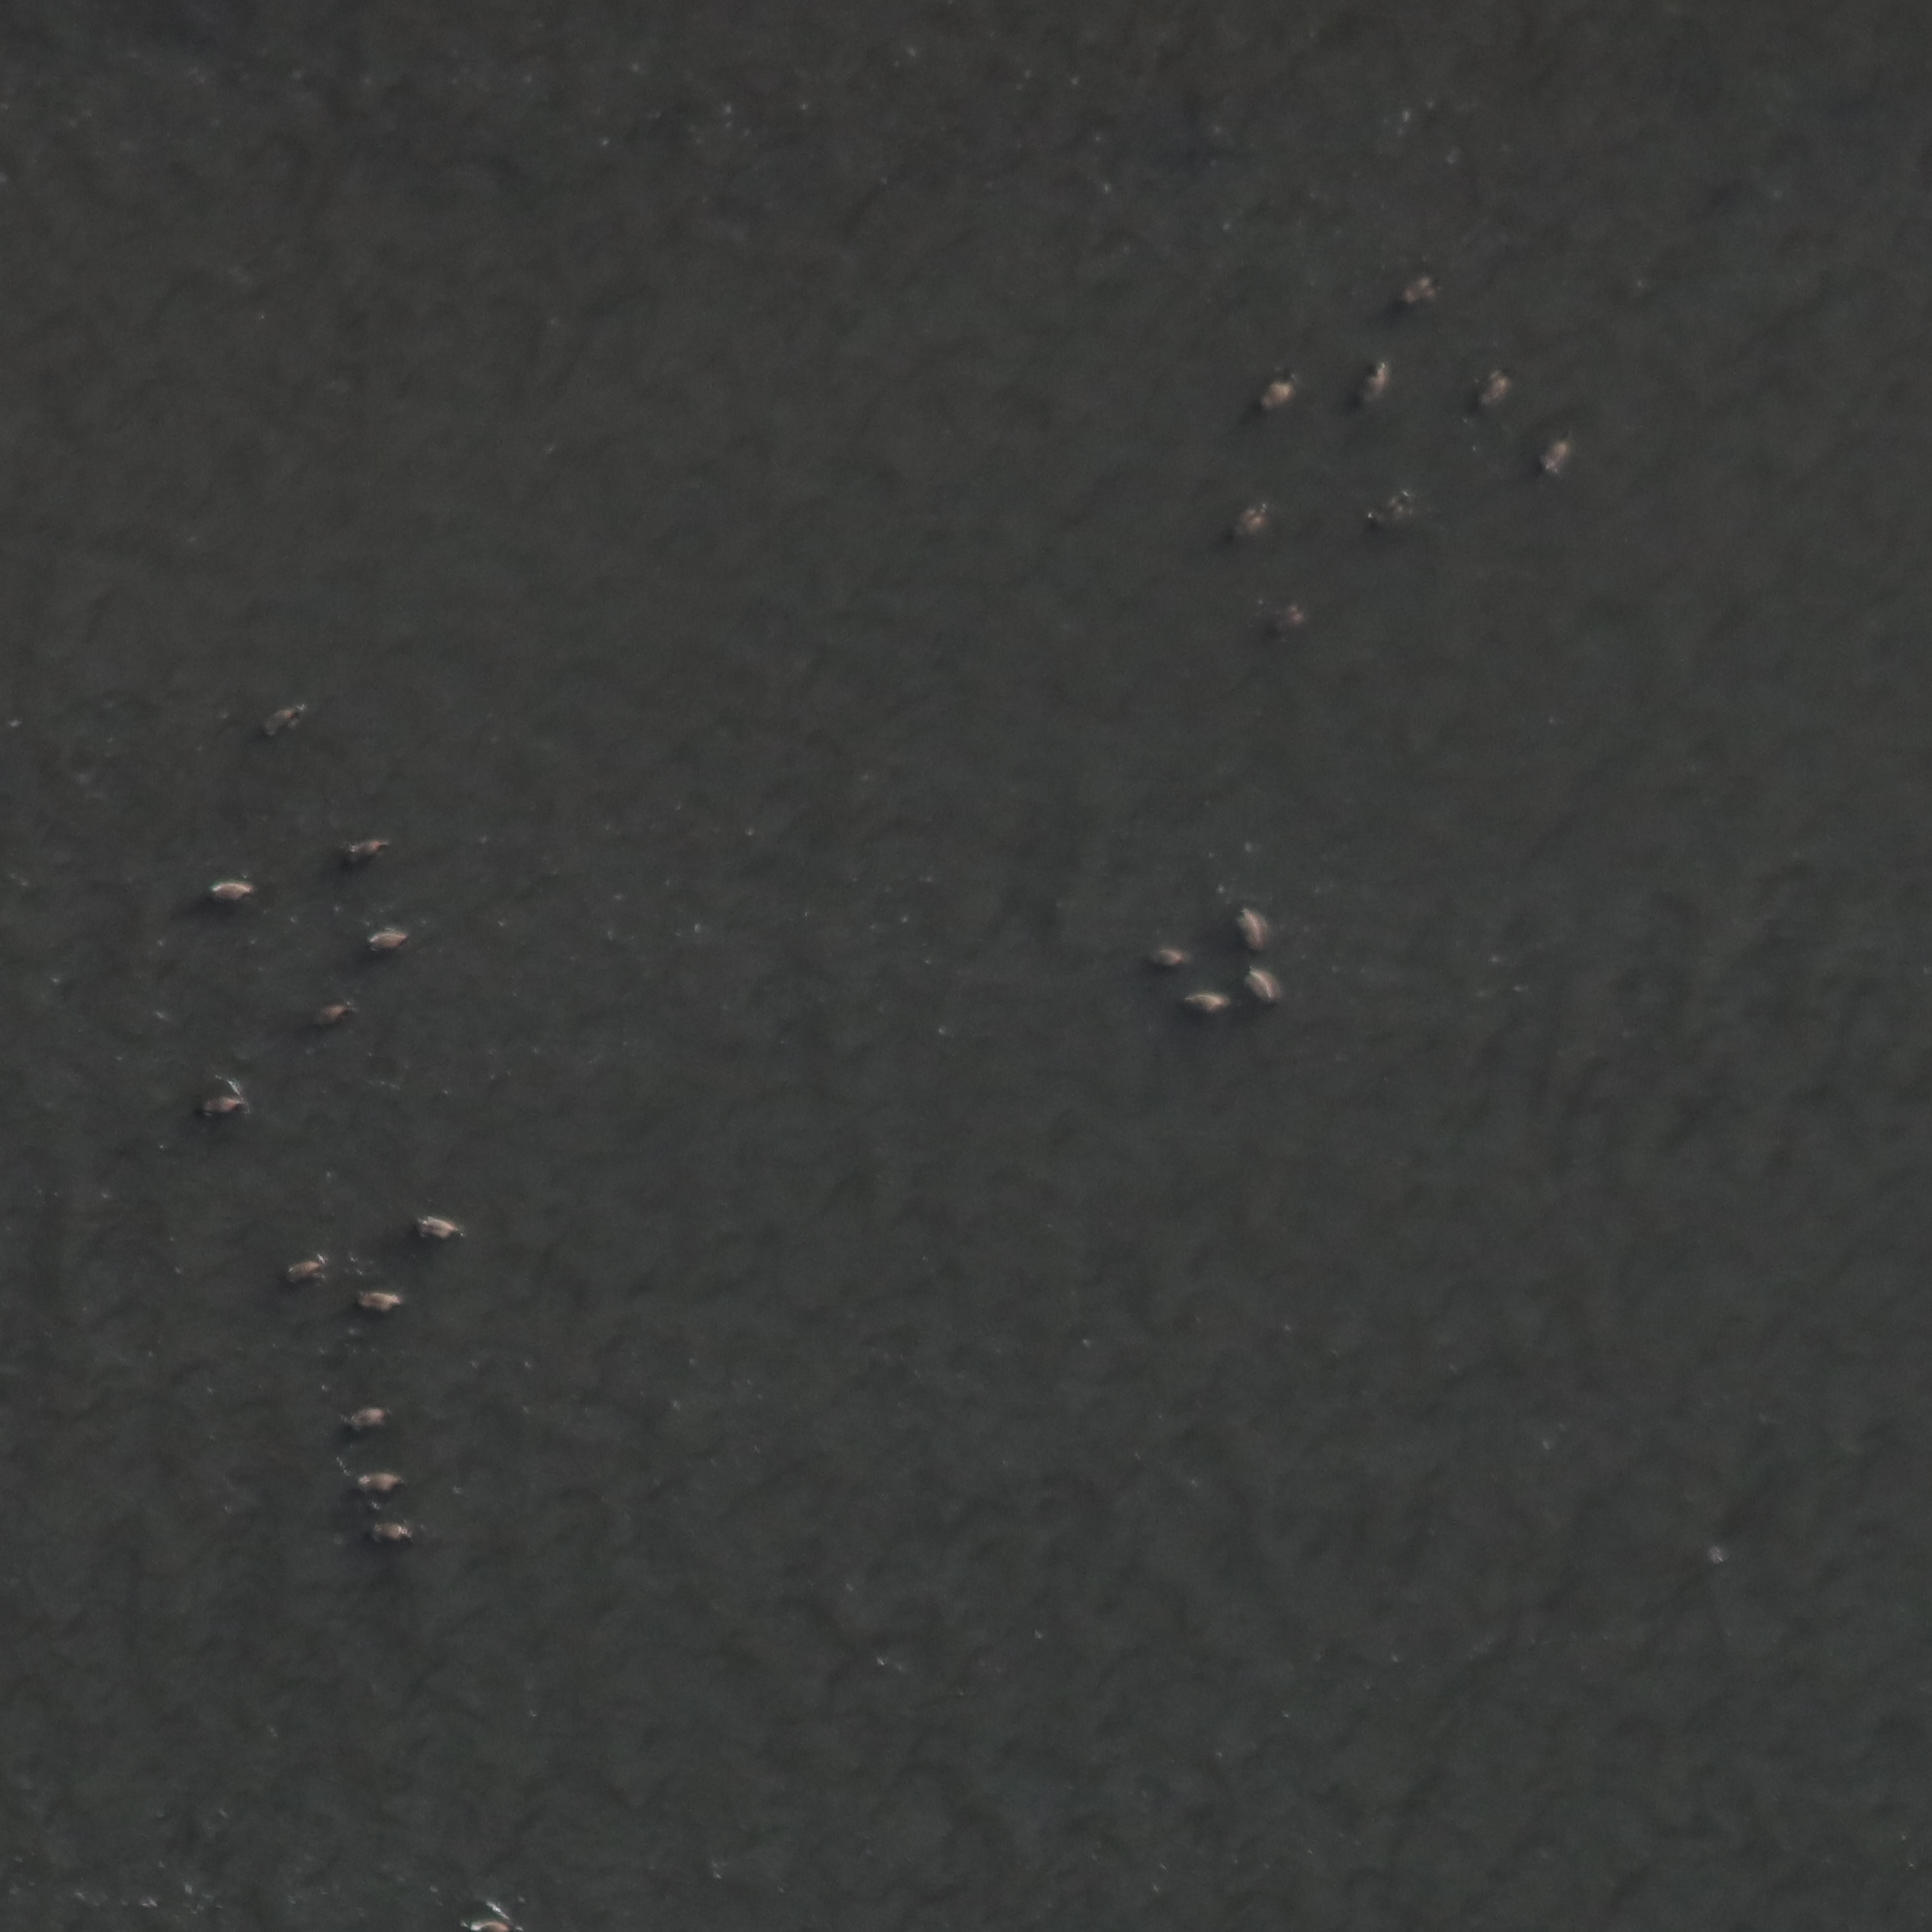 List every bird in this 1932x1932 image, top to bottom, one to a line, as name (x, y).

Canada goose (1421, 293)
Canada goose (1373, 383)
Canada goose (1493, 386)
Canada goose (1278, 401)
Canada goose (1552, 454)
Canada goose (1390, 510)
Canada goose (1248, 519)
Canada goose (1282, 621)
Canada goose (289, 721)
Canada goose (365, 848)
Canada goose (232, 890)
Canada goose (1248, 930)
Canada goose (390, 942)
Canada goose (1166, 959)
Canada goose (1264, 992)
Canada goose (1203, 1000)
Canada goose (338, 1016)
Canada goose (229, 1104)
Canada goose (439, 1232)
Canada goose (302, 1274)
Canada goose (379, 1306)
Canada goose (365, 1416)
Canada goose (382, 1486)
Canada goose (392, 1531)
brant (492, 1931)